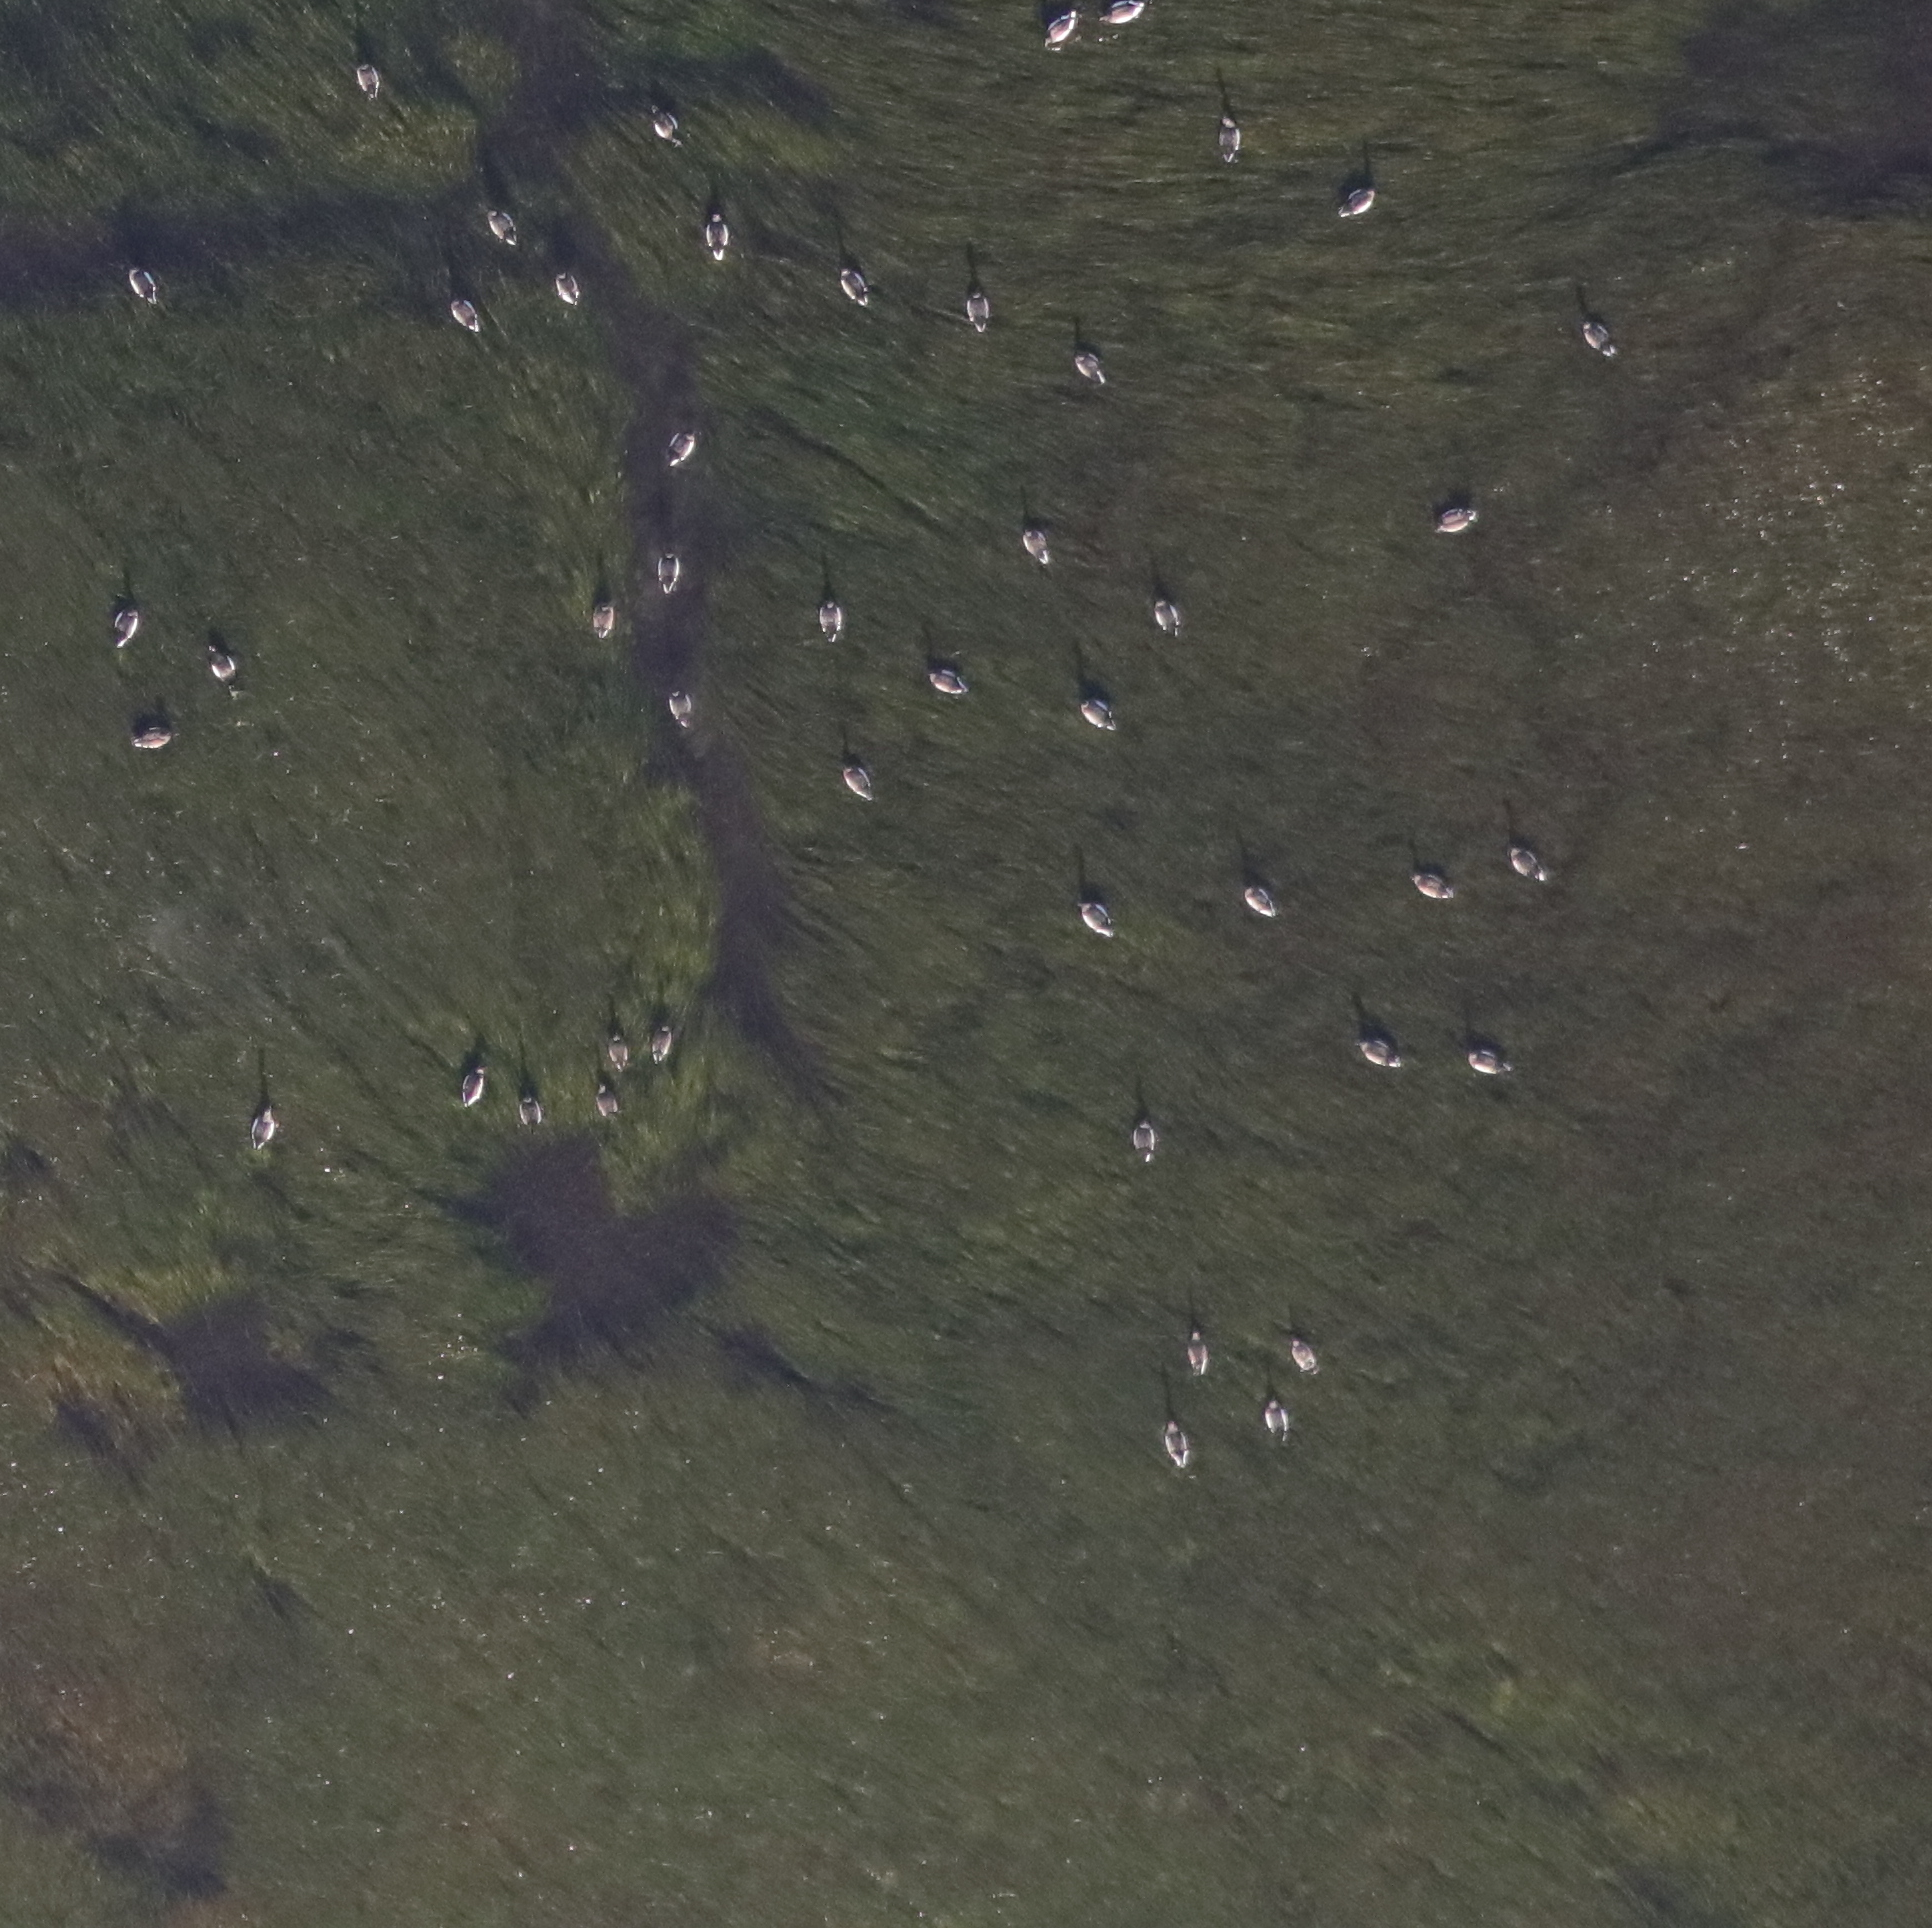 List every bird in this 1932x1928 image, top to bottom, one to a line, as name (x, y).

brant (1122, 11)
brant (1059, 30)
brant (370, 79)
brant (667, 126)
brant (1229, 138)
brant (1358, 201)
brant (502, 227)
brant (717, 234)
brant (141, 285)
brant (854, 285)
brant (567, 287)
brant (976, 310)
brant (465, 314)
brant (1601, 337)
brant (1091, 367)
brant (681, 446)
brant (1455, 520)
brant (1036, 545)
brant (668, 569)
brant (1168, 616)
brant (604, 618)
brant (829, 619)
brant (126, 625)
brant (224, 668)
brant (947, 680)
brant (681, 707)
brant (1097, 713)
brant (153, 737)
brant (857, 780)
brant (1526, 863)
brant (1432, 885)
brant (1260, 902)
brant (1097, 917)
brant (663, 1042)
brant (623, 1050)
brant (1378, 1050)
brant (1488, 1062)
brant (473, 1087)
brant (606, 1102)
brant (532, 1112)
brant (263, 1128)
brant (1146, 1139)
brant (1198, 1352)
brant (1303, 1354)
brant (1278, 1419)
brant (1177, 1442)